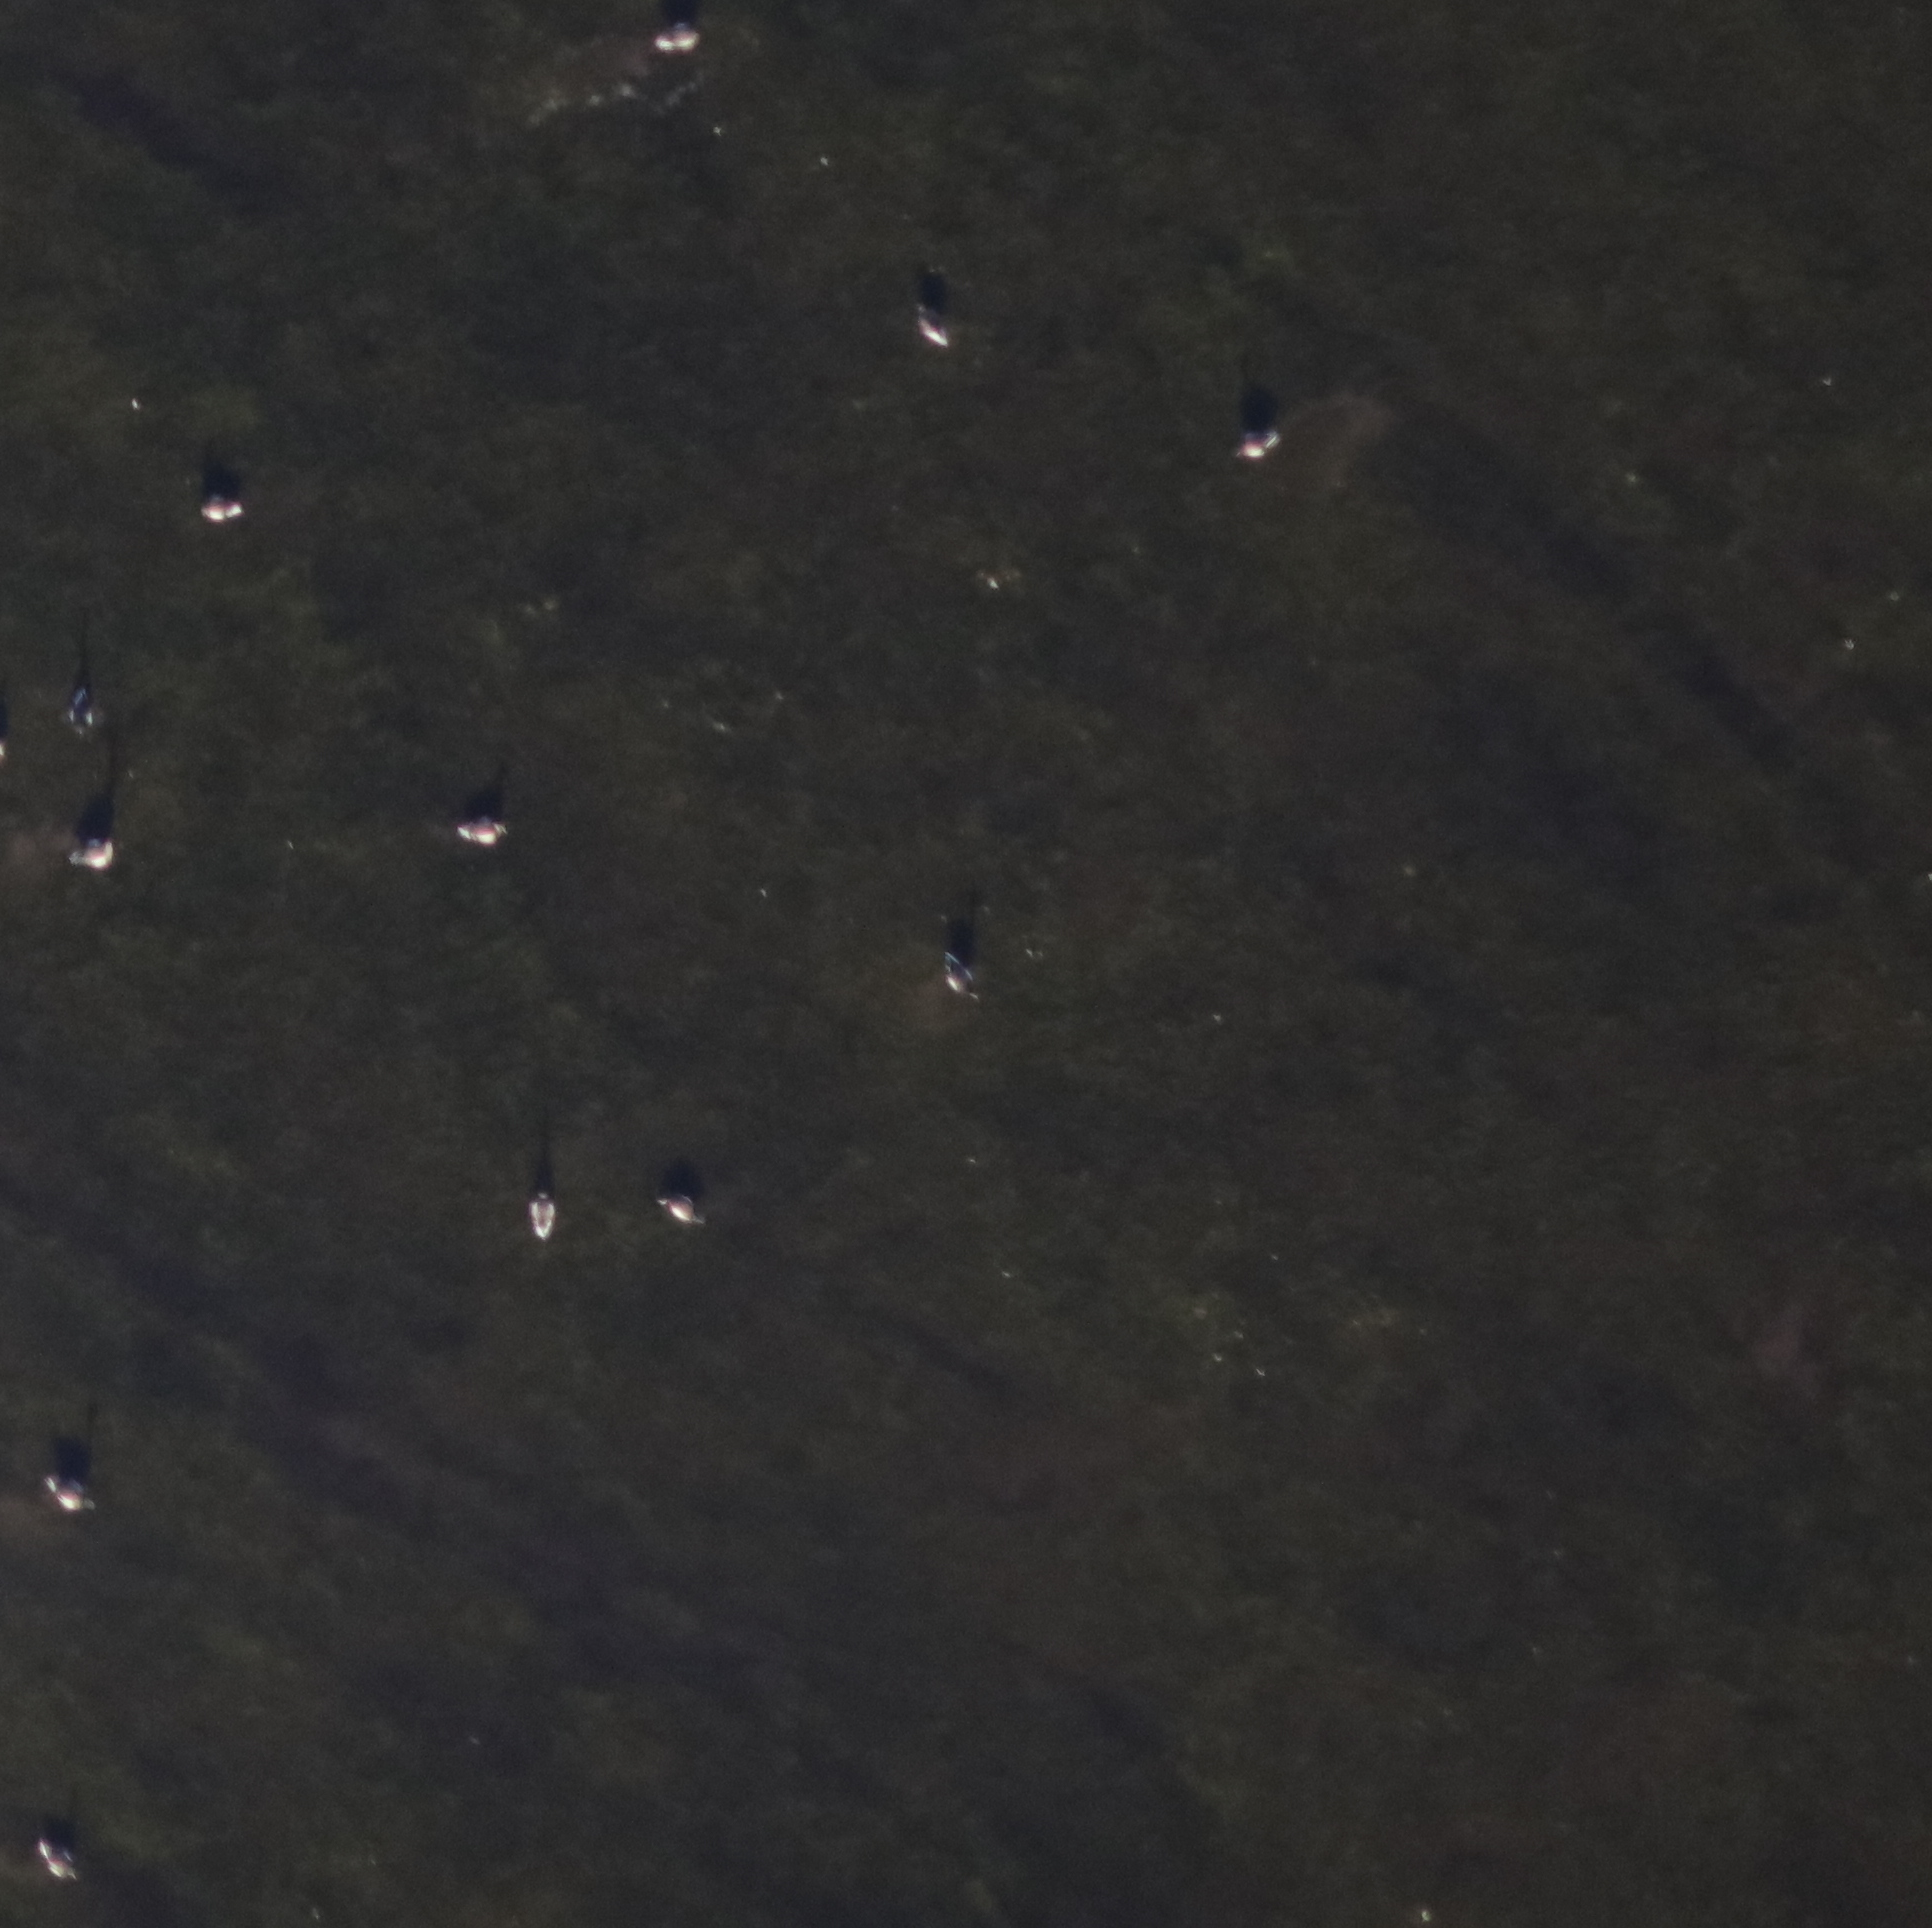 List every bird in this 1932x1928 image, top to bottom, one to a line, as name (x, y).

brant (679, 35)
brant (933, 323)
brant (1256, 441)
brant (220, 506)
brant (82, 709)
brant (482, 828)
brant (95, 852)
brant (961, 976)
brant (683, 1207)
brant (543, 1214)
brant (70, 1493)
brant (59, 1859)